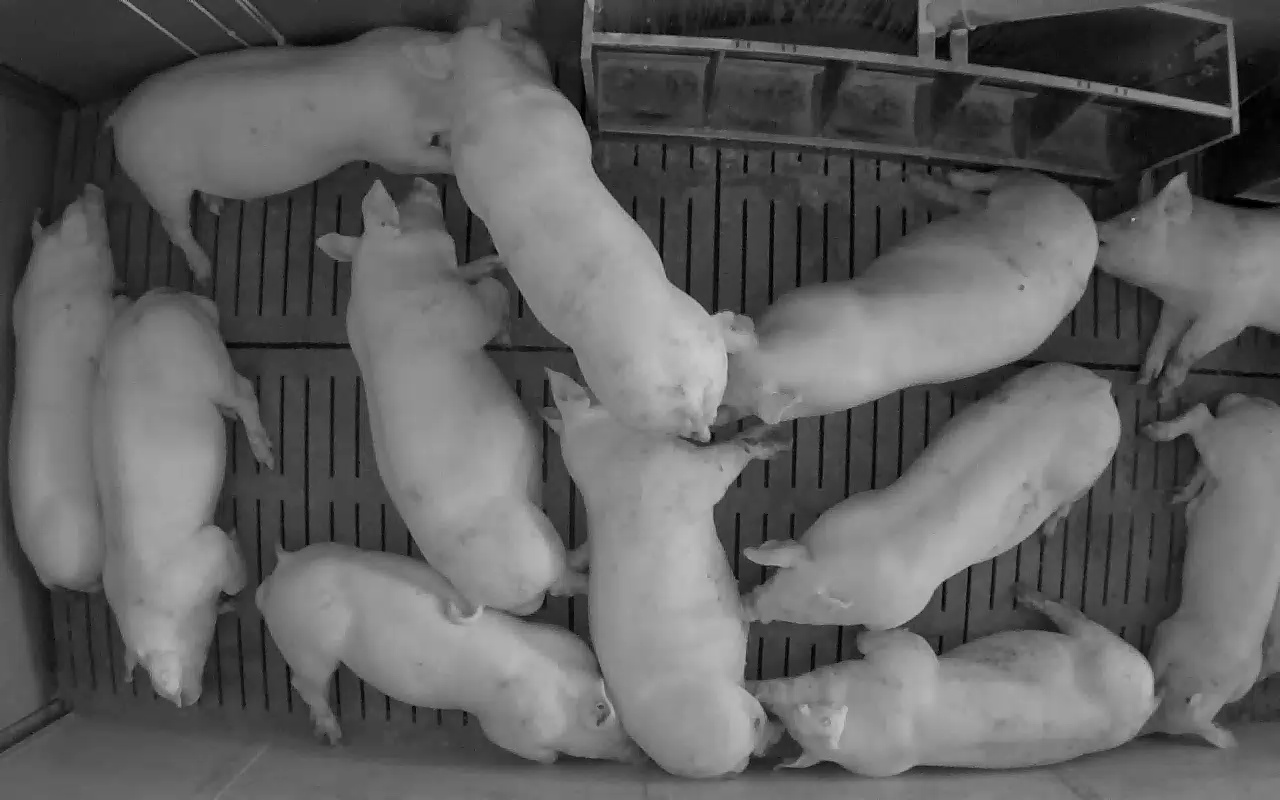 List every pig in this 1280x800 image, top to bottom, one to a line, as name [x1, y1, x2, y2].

pig [400, 17, 729, 445]
pig [94, 25, 555, 285]
pig [714, 166, 1102, 426]
pig [1094, 166, 1278, 406]
pig [317, 177, 591, 624]
pig [10, 181, 117, 597]
pig [92, 282, 275, 711]
pig [539, 363, 793, 778]
pig [739, 363, 1120, 632]
pig [1136, 392, 1279, 750]
pig [255, 534, 646, 768]
pig [744, 578, 1164, 777]